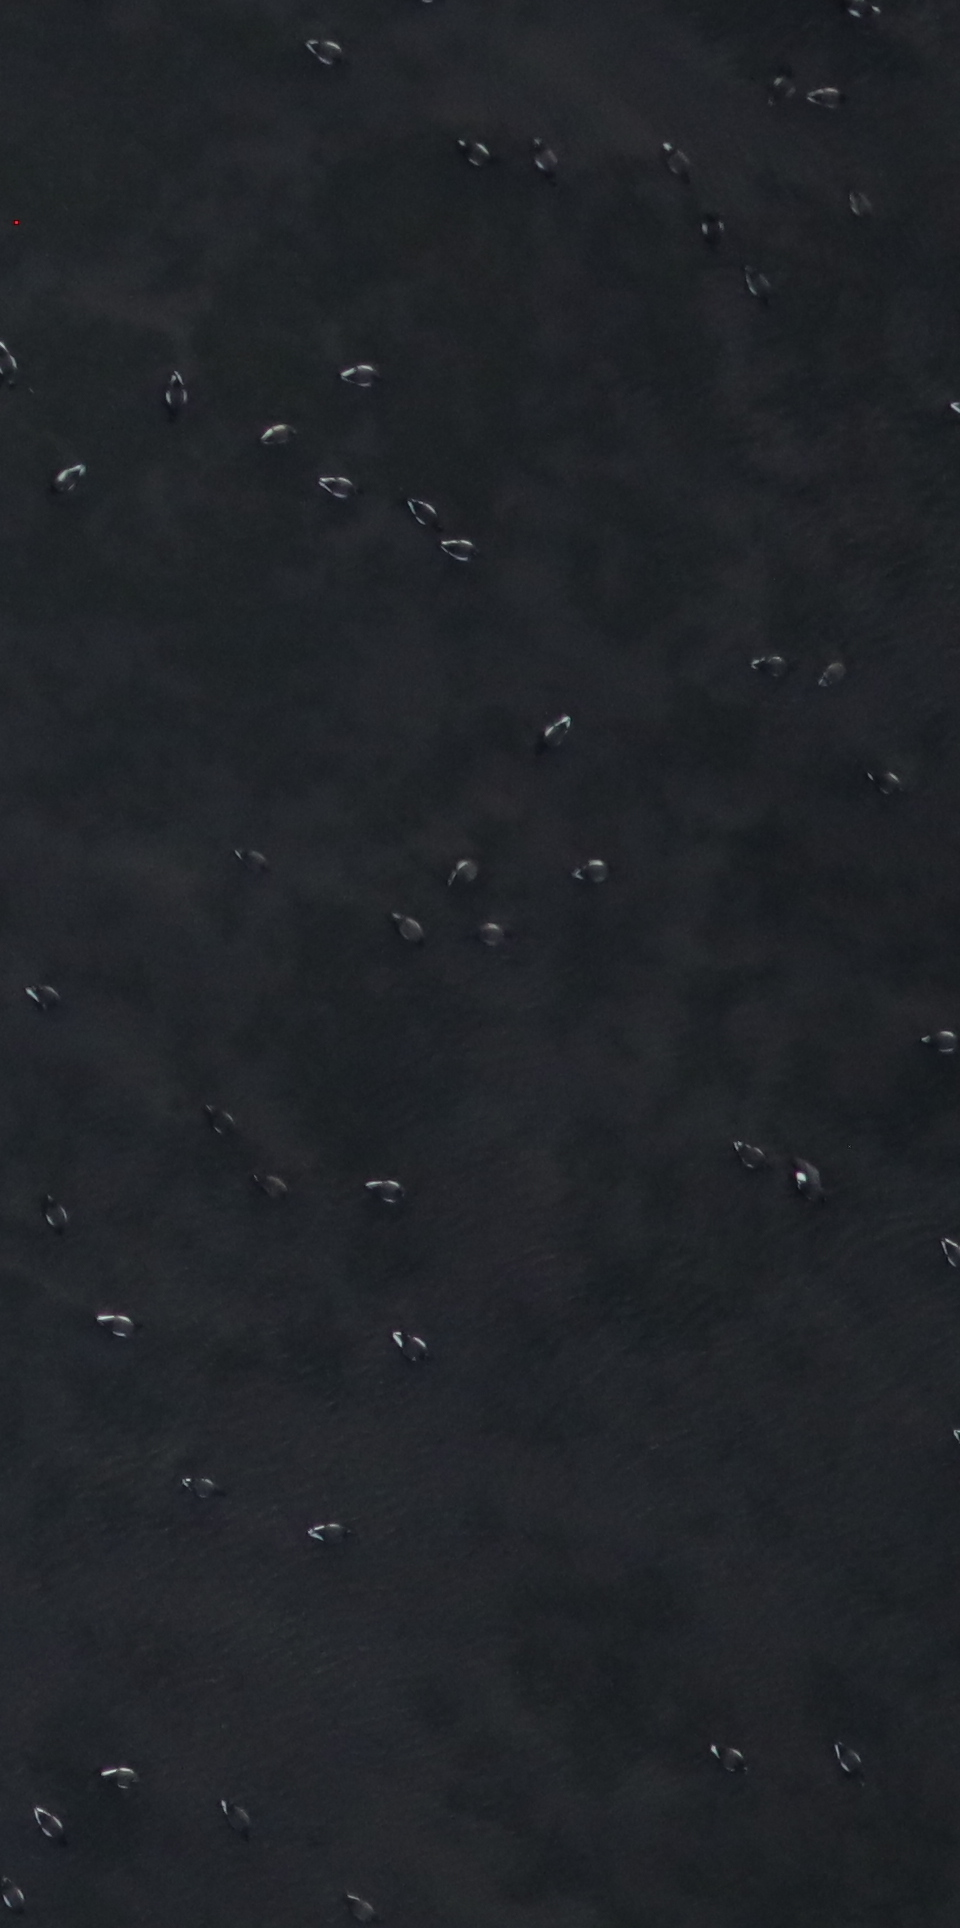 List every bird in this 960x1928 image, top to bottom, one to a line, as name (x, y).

brant (861, 8)
brant (326, 52)
brant (779, 88)
brant (824, 94)
brant (475, 152)
brant (547, 158)
brant (677, 161)
brant (861, 204)
brant (715, 227)
brant (757, 284)
brant (3, 363)
brant (364, 375)
brant (175, 394)
brant (278, 436)
brant (67, 480)
brant (340, 487)
brant (422, 510)
brant (460, 548)
brant (770, 664)
brant (838, 675)
brant (555, 733)
brant (888, 783)
brant (254, 860)
brant (591, 871)
brant (465, 876)
brant (409, 929)
brant (494, 936)
brant (43, 997)
brant (948, 1041)
brant (220, 1121)
brant (753, 1156)
brant (808, 1180)
brant (271, 1186)
brant (385, 1193)
brant (56, 1216)
brant (954, 1256)
brant (119, 1326)
brant (410, 1346)
brant (201, 1488)
brant (329, 1532)
brant (730, 1758)
brant (849, 1758)
brant (120, 1778)
brant (234, 1817)
brant (49, 1825)
brant (13, 1896)
brant (363, 1910)